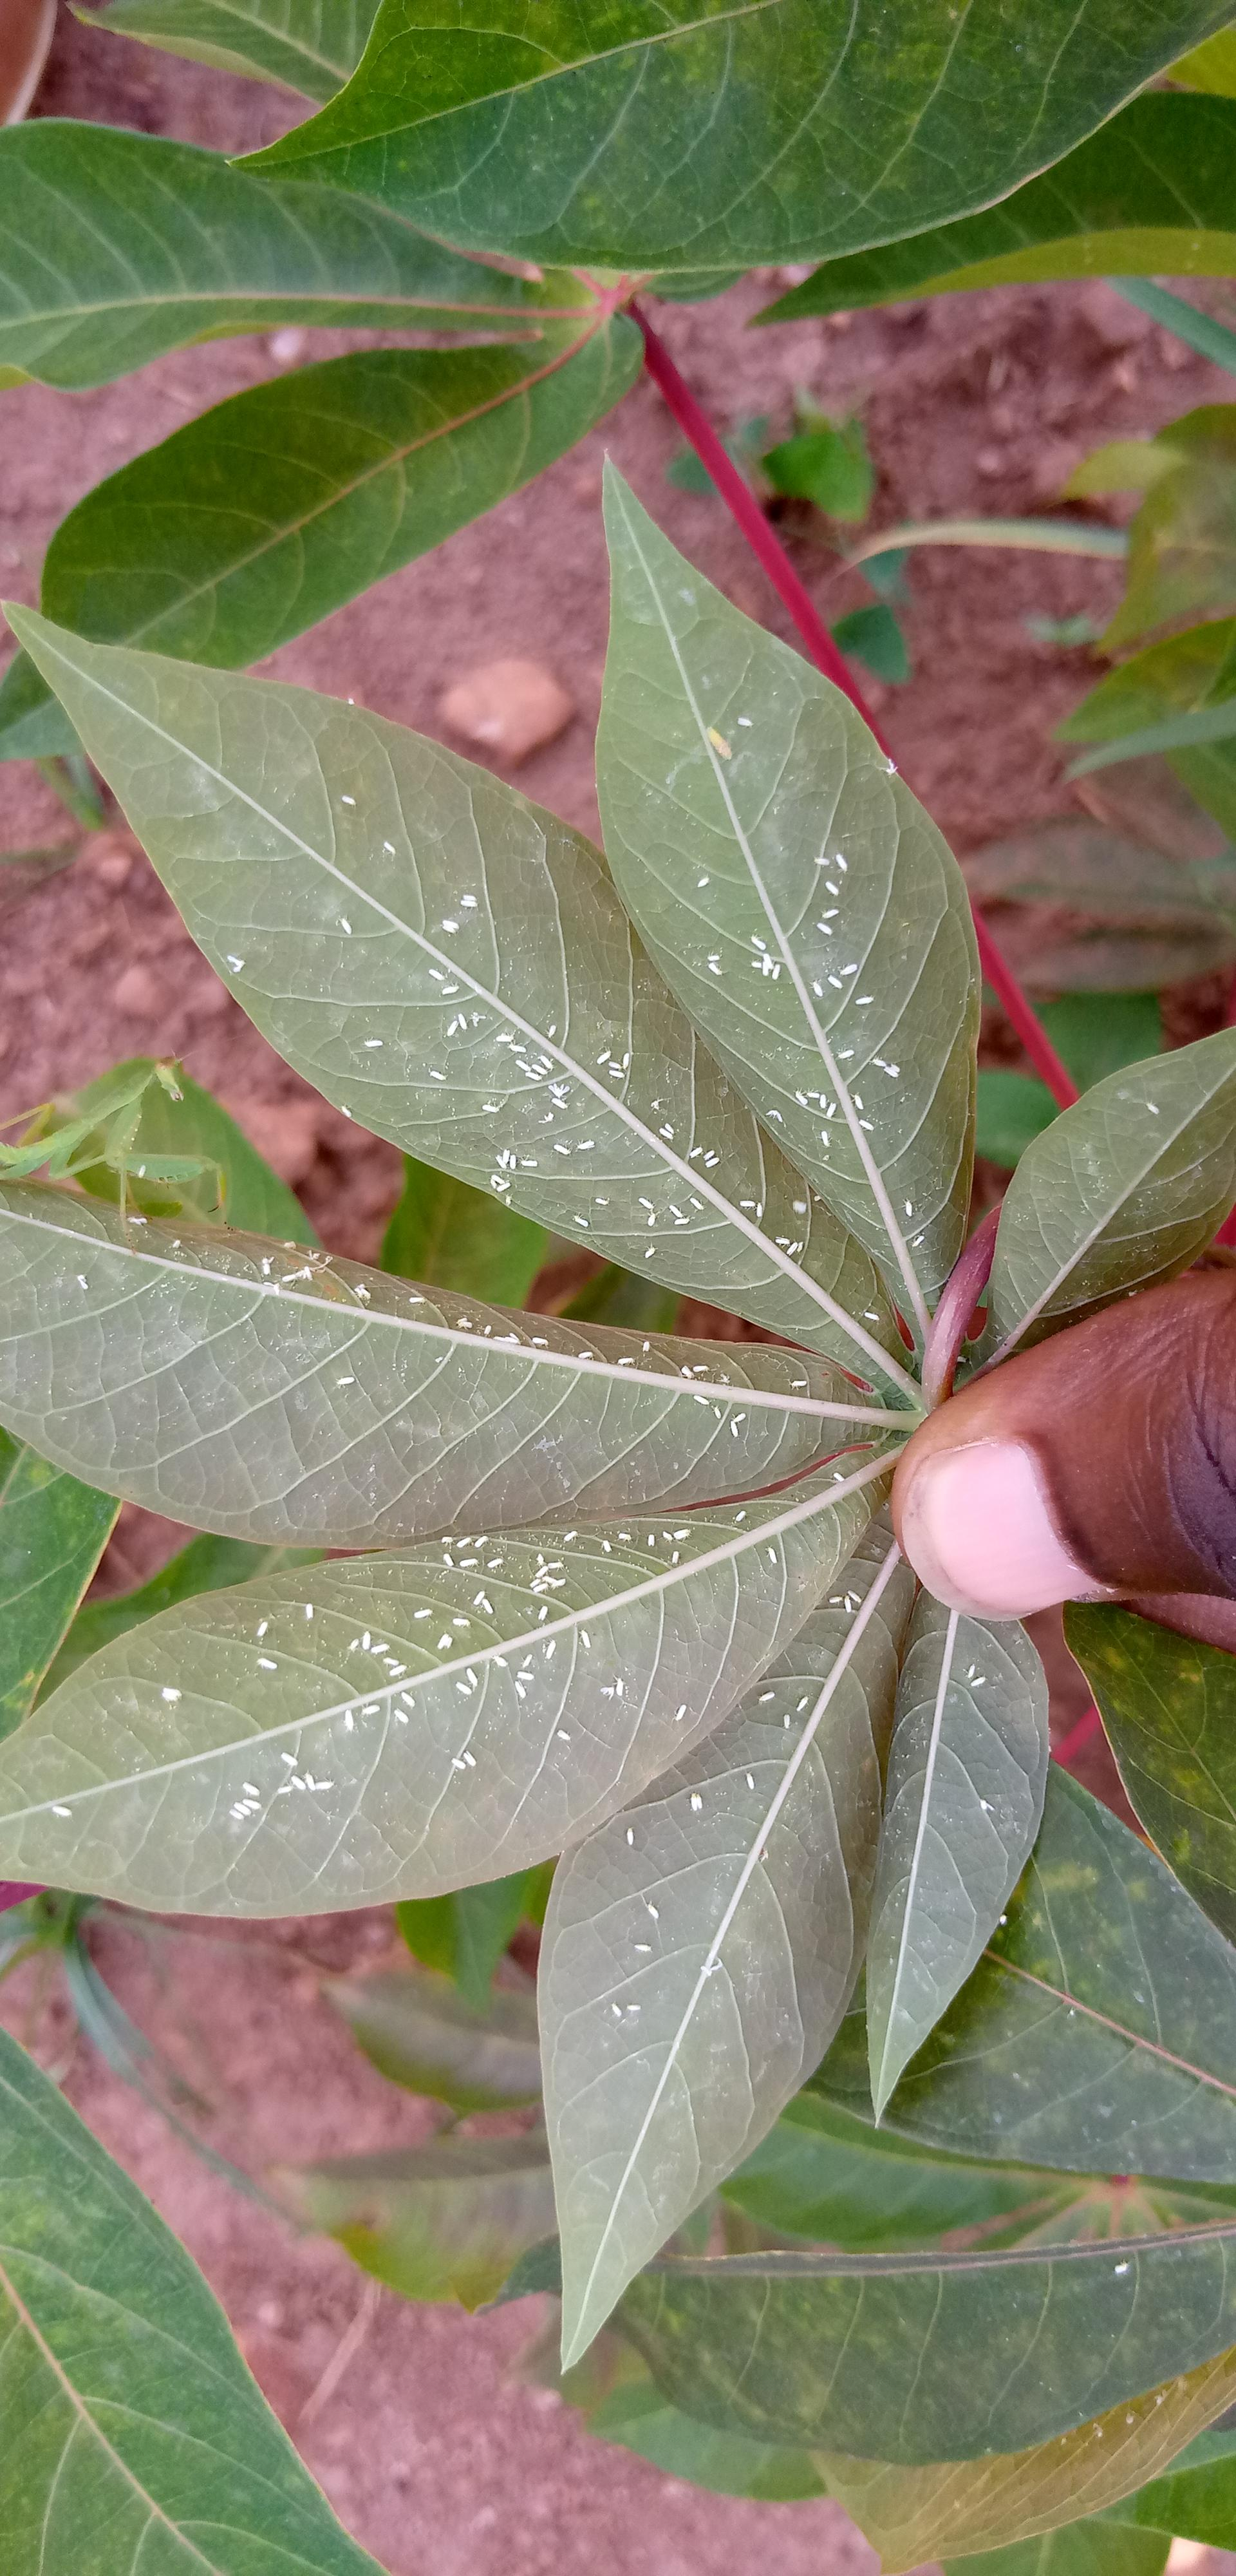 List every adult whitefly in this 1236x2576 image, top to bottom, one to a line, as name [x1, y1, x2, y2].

whitefly [344, 695, 357, 709]
whitefly [732, 713, 758, 734]
whitefly [883, 755, 904, 778]
whitefly [340, 791, 359, 809]
whitefly [381, 837, 398, 859]
whitefly [833, 851, 852, 875]
whitefly [809, 855, 831, 868]
whitefly [694, 873, 716, 891]
whitefly [823, 879, 842, 898]
whitefly [460, 892, 482, 902]
whitefly [457, 898, 482, 911]
whitefly [818, 907, 842, 922]
whitefly [336, 913, 355, 936]
whitefly [440, 920, 462, 929]
whitefly [812, 920, 838, 940]
whitefly [441, 923, 458, 936]
whitefly [748, 933, 768, 952]
whitefly [762, 950, 773, 961]
whitefly [704, 952, 726, 965]
whitefly [225, 953, 248, 975]
whitefly [749, 958, 762, 971]
whitefly [761, 961, 769, 980]
whitefly [771, 961, 783, 981]
whitefly [707, 961, 725, 978]
whitefly [838, 963, 859, 978]
whitefly [425, 965, 445, 983]
whitefly [827, 974, 843, 990]
whitefly [810, 978, 825, 999]
whitefly [440, 983, 462, 996]
whitefly [852, 992, 879, 1009]
whitefly [468, 1007, 489, 1028]
whitefly [456, 1010, 471, 1032]
whitefly [444, 1016, 461, 1039]
whitefly [542, 1021, 561, 1041]
whitefly [493, 1032, 516, 1043]
whitefly [362, 1036, 386, 1049]
whitefly [507, 1042, 530, 1055]
whitefly [835, 1046, 856, 1062]
whitefly [594, 1047, 615, 1065]
whitefly [621, 1050, 634, 1072]
whitefly [538, 1052, 557, 1070]
whitefly [870, 1054, 887, 1068]
whitefly [514, 1057, 531, 1072]
whitefly [605, 1060, 624, 1072]
whitefly [531, 1062, 549, 1075]
whitefly [887, 1063, 902, 1074]
whitefly [882, 1065, 899, 1080]
whitefly [424, 1065, 451, 1084]
whitefly [608, 1068, 628, 1081]
whitefly [524, 1070, 544, 1084]
whitefly [547, 1083, 574, 1098]
whitefly [804, 1088, 821, 1100]
whitefly [793, 1090, 810, 1107]
whitefly [818, 1092, 830, 1109]
whitefly [850, 1092, 865, 1112]
whitefly [549, 1097, 569, 1111]
whitefly [648, 1097, 666, 1115]
whitefly [478, 1100, 501, 1116]
whitefly [1142, 1100, 1164, 1116]
whitefly [825, 1101, 839, 1121]
whitefly [338, 1102, 359, 1121]
whitefly [762, 1109, 787, 1125]
whitefly [534, 1111, 555, 1126]
whitefly [856, 1117, 877, 1133]
whitefly [663, 1121, 677, 1135]
whitefly [657, 1125, 677, 1141]
whitefly [819, 1128, 834, 1149]
whitefly [576, 1137, 597, 1154]
whitefly [551, 1139, 575, 1160]
whitefly [688, 1144, 704, 1159]
whitefly [501, 1145, 509, 1164]
whitefly [704, 1149, 718, 1160]
whitefly [509, 1151, 520, 1171]
whitefly [494, 1153, 509, 1170]
whitefly [520, 1155, 541, 1170]
whitefly [705, 1156, 723, 1169]
whitefly [135, 1159, 151, 1181]
whitefly [488, 1173, 509, 1184]
whitefly [489, 1177, 500, 1190]
whitefly [497, 1181, 512, 1193]
whitefly [503, 1193, 514, 1210]
whitefly [592, 1193, 612, 1209]
whitefly [688, 1193, 707, 1213]
whitefly [635, 1195, 655, 1212]
whitefly [737, 1195, 756, 1210]
whitefly [901, 1198, 917, 1220]
whitefly [664, 1202, 686, 1219]
whitefly [755, 1202, 765, 1219]
whitefly [646, 1207, 660, 1228]
whitefly [124, 1212, 149, 1229]
whitefly [571, 1213, 590, 1229]
whitefly [673, 1217, 693, 1228]
whitefly [772, 1231, 790, 1247]
whitefly [908, 1234, 929, 1250]
whitefly [169, 1236, 185, 1251]
whitefly [279, 1237, 298, 1251]
whitefly [797, 1239, 806, 1254]
whitefly [785, 1242, 800, 1256]
whitefly [644, 1244, 660, 1261]
whitefly [307, 1247, 320, 1261]
whitefly [259, 1255, 277, 1265]
whitefly [261, 1264, 273, 1276]
whitefly [302, 1264, 315, 1283]
whitefly [72, 1271, 95, 1293]
whitefly [279, 1272, 297, 1284]
whitefly [261, 1279, 281, 1298]
whitefly [353, 1285, 363, 1302]
whitefly [360, 1286, 375, 1302]
whitefly [407, 1291, 428, 1308]
whitefly [860, 1307, 885, 1324]
whitefly [456, 1320, 474, 1330]
whitefly [483, 1323, 492, 1339]
whitefly [503, 1330, 521, 1346]
whitefly [492, 1333, 503, 1343]
whitefly [529, 1335, 550, 1349]
whitefly [639, 1336, 656, 1356]
whitefly [572, 1347, 595, 1363]
whitefly [613, 1354, 635, 1368]
whitefly [691, 1361, 711, 1374]
whitefly [679, 1363, 697, 1381]
whitefly [332, 1373, 357, 1388]
whitefly [789, 1376, 810, 1392]
whitefly [690, 1393, 710, 1408]
whitefly [711, 1403, 724, 1420]
whitefly [731, 1411, 747, 1425]
whitefly [727, 1419, 744, 1442]
whitefly [830, 1468, 847, 1485]
whitefly [733, 1508, 748, 1525]
whitefly [563, 1528, 581, 1543]
whitefly [671, 1528, 697, 1540]
whitefly [660, 1529, 675, 1543]
whitefly [616, 1529, 633, 1544]
whitefly [644, 1531, 659, 1549]
whitefly [439, 1532, 454, 1547]
whitefly [456, 1532, 473, 1550]
whitefly [473, 1534, 491, 1550]
whitefly [601, 1536, 615, 1558]
whitefly [763, 1544, 780, 1566]
whitefly [666, 1548, 682, 1567]
whitefly [439, 1549, 456, 1569]
whitefly [534, 1551, 547, 1566]
whitefly [485, 1554, 506, 1572]
whitefly [458, 1555, 480, 1571]
whitefly [548, 1559, 569, 1571]
whitefly [535, 1564, 549, 1578]
whitefly [527, 1577, 541, 1587]
whitefly [552, 1578, 569, 1593]
whitefly [532, 1581, 550, 1594]
whitefly [845, 1586, 866, 1604]
whitefly [473, 1587, 489, 1609]
whitefly [843, 1591, 852, 1615]
whitefly [825, 1592, 843, 1607]
whitefly [480, 1596, 496, 1617]
whitefly [301, 1598, 318, 1622]
whitefly [535, 1604, 552, 1624]
whitefly [411, 1605, 436, 1622]
whitefly [449, 1613, 474, 1629]
whitefly [254, 1616, 272, 1640]
whitefly [577, 1627, 597, 1651]
whitefly [359, 1627, 372, 1653]
whitefly [429, 1629, 458, 1654]
whitefly [346, 1632, 360, 1658]
whitefly [541, 1637, 557, 1659]
whitefly [370, 1640, 393, 1656]
whitefly [518, 1650, 536, 1671]
whitefly [491, 1651, 513, 1671]
whitefly [254, 1653, 282, 1674]
whitefly [380, 1653, 400, 1667]
whitefly [964, 1662, 976, 1680]
whitefly [386, 1663, 411, 1680]
whitefly [464, 1664, 485, 1689]
whitefly [516, 1668, 538, 1682]
whitefly [613, 1674, 626, 1698]
whitefly [969, 1674, 988, 1689]
whitefly [512, 1676, 530, 1701]
whitefly [452, 1679, 473, 1698]
whitefly [156, 1681, 185, 1708]
whitefly [599, 1682, 614, 1700]
whitefly [756, 1686, 779, 1704]
whitefly [397, 1690, 419, 1708]
whitefly [793, 1695, 812, 1714]
whitefly [355, 1700, 386, 1717]
whitefly [673, 1701, 689, 1725]
whitefly [342, 1706, 359, 1737]
whitefly [393, 1706, 412, 1725]
whitefly [779, 1710, 794, 1731]
whitefly [553, 1726, 573, 1746]
whitefly [462, 1748, 481, 1769]
whitefly [279, 1750, 300, 1771]
whitefly [447, 1754, 471, 1773]
whitefly [741, 1768, 762, 1798]
whitefly [304, 1769, 319, 1794]
whitefly [288, 1770, 310, 1794]
whitefly [241, 1778, 263, 1798]
whitefly [275, 1779, 296, 1801]
whitefly [314, 1779, 337, 1793]
whitefly [688, 1789, 697, 1814]
whitefly [697, 1792, 705, 1811]
whitefly [975, 1794, 998, 1815]
whitefly [240, 1797, 263, 1812]
whitefly [232, 1799, 253, 1817]
whitefly [48, 1800, 73, 1822]
whitefly [227, 1805, 247, 1821]
whitefly [622, 1824, 636, 1848]
whitefly [644, 1899, 664, 1922]
whitefly [996, 1911, 1009, 1928]
whitefly [630, 1939, 654, 1956]
whitefly [608, 1998, 624, 2020]
whitefly [623, 2002, 644, 2014]